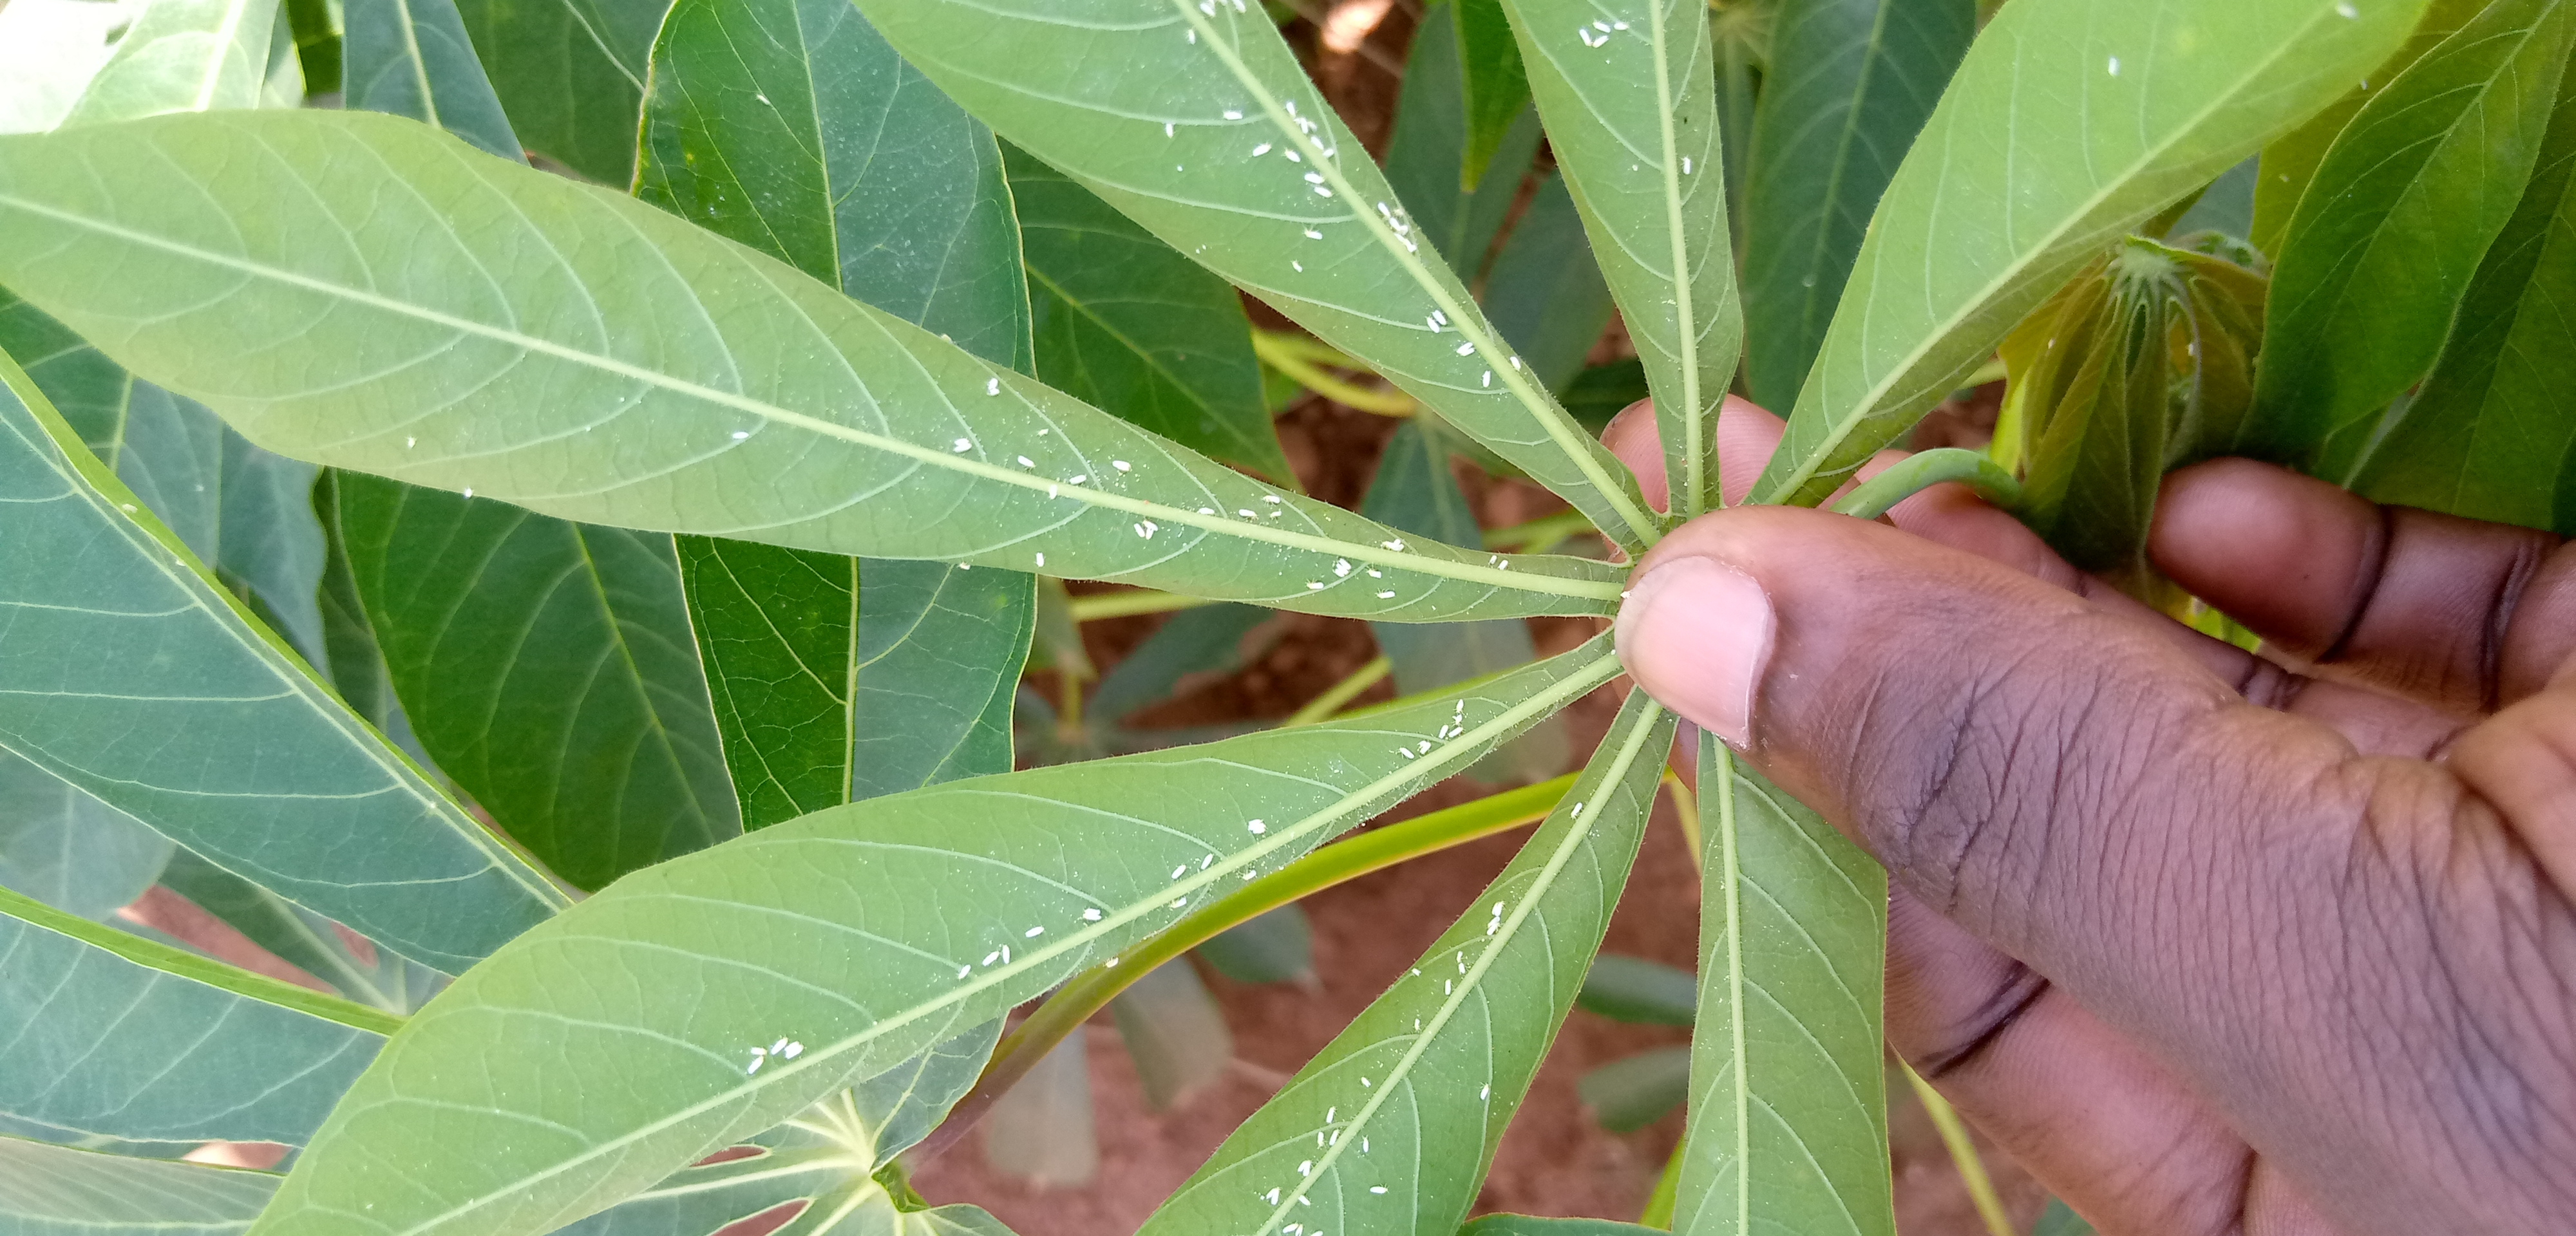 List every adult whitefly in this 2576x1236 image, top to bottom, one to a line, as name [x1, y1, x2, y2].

whitefly [1231, 1, 1247, 15]
whitefly [1198, 2, 1218, 18]
whitefly [1592, 18, 1611, 34]
whitefly [1613, 19, 1630, 32]
whitefly [1579, 24, 1591, 47]
whitefly [1186, 28, 1198, 51]
whitefly [1591, 33, 1610, 50]
whitefly [2105, 53, 2121, 77]
whitefly [753, 92, 773, 106]
whitefly [1285, 100, 1298, 116]
whitefly [1220, 109, 1244, 122]
whitefly [1300, 118, 1309, 135]
whitefly [1307, 118, 1320, 134]
whitefly [1164, 120, 1177, 139]
whitefly [1308, 135, 1325, 149]
whitefly [1251, 140, 1273, 157]
whitefly [1283, 148, 1302, 165]
whitefly [1323, 148, 1337, 160]
whitefly [1678, 153, 1695, 176]
whitefly [1302, 171, 1325, 185]
whitefly [1312, 183, 1333, 199]
whitefly [1376, 200, 1392, 217]
whitefly [1394, 208, 1405, 219]
whitefly [1388, 217, 1402, 234]
whitefly [1303, 229, 1325, 242]
whitefly [1392, 230, 1406, 243]
whitefly [1406, 239, 1419, 255]
whitefly [1289, 257, 1304, 275]
whitefly [1432, 308, 1446, 326]
whitefly [1423, 314, 1441, 336]
whitefly [1455, 341, 1475, 359]
whitefly [1507, 353, 1522, 373]
whitefly [1479, 369, 1495, 388]
whitefly [987, 376, 999, 388]
whitefly [987, 387, 1001, 398]
whitefly [1037, 425, 1051, 438]
whitefly [730, 428, 749, 441]
whitefly [406, 434, 417, 449]
whitefly [953, 436, 970, 444]
whitefly [951, 443, 973, 454]
whitefly [1015, 451, 1037, 469]
whitefly [1110, 458, 1132, 474]
whitefly [1068, 471, 1088, 487]
whitefly [1048, 481, 1059, 502]
whitefly [463, 485, 475, 499]
whitefly [1261, 491, 1283, 505]
whitefly [1196, 504, 1218, 518]
whitefly [1235, 504, 1258, 521]
whitefly [1269, 509, 1283, 519]
whitefly [1142, 518, 1159, 530]
whitefly [1132, 521, 1144, 539]
whitefly [1144, 526, 1157, 542]
whitefly [1380, 538, 1405, 552]
whitefly [1034, 550, 1045, 570]
whitefly [1486, 552, 1499, 568]
whitefly [1338, 556, 1353, 571]
whitefly [1497, 558, 1509, 571]
whitefly [955, 559, 972, 572]
whitefly [1331, 562, 1348, 578]
whitefly [1365, 566, 1385, 580]
whitefly [1303, 579, 1326, 590]
whitefly [1373, 586, 1396, 601]
whitefly [1620, 587, 1634, 601]
whitefly [1454, 697, 1464, 713]
whitefly [1453, 712, 1464, 725]
whitefly [1437, 722, 1449, 738]
whitefly [1448, 726, 1464, 739]
whitefly [1416, 740, 1433, 756]
whitefly [1396, 745, 1419, 760]
whitefly [1569, 800, 1582, 822]
whitefly [1245, 818, 1263, 826]
whitefly [1247, 825, 1268, 837]
whitefly [1198, 852, 1216, 870]
whitefly [1169, 863, 1189, 881]
whitefly [1241, 869, 1260, 883]
whitefly [1168, 895, 1188, 911]
whitefly [1488, 899, 1505, 915]
whitefly [1082, 906, 1103, 915]
whitefly [1081, 913, 1101, 925]
whitefly [1488, 915, 1499, 929]
whitefly [1025, 924, 1046, 939]
whitefly [1485, 924, 1502, 938]
whitefly [1001, 942, 1011, 965]
whitefly [982, 950, 1000, 968]
whitefly [1454, 950, 1466, 961]
whitefly [1105, 955, 1120, 971]
whitefly [1457, 962, 1466, 977]
whitefly [955, 962, 972, 980]
whitefly [1408, 964, 1424, 979]
whitefly [1443, 977, 1454, 998]
whitefly [1412, 1016, 1420, 1031]
whitefly [770, 1036, 790, 1058]
whitefly [784, 1039, 804, 1062]
whitefly [741, 1045, 770, 1057]
whitefly [746, 1054, 763, 1076]
whitefly [1359, 1074, 1372, 1089]
whitefly [1477, 1081, 1492, 1102]
whitefly [1325, 1105, 1337, 1124]
whitefly [1316, 1127, 1327, 1150]
whitefly [1329, 1128, 1341, 1145]
whitefly [1359, 1134, 1372, 1156]
whitefly [1295, 1157, 1312, 1179]
whitefly [1366, 1183, 1389, 1195]
whitefly [1265, 1186, 1281, 1208]
whitefly [1297, 1194, 1315, 1207]
whitefly [1282, 1221, 1298, 1235]
whitefly [1296, 1222, 1306, 1236]